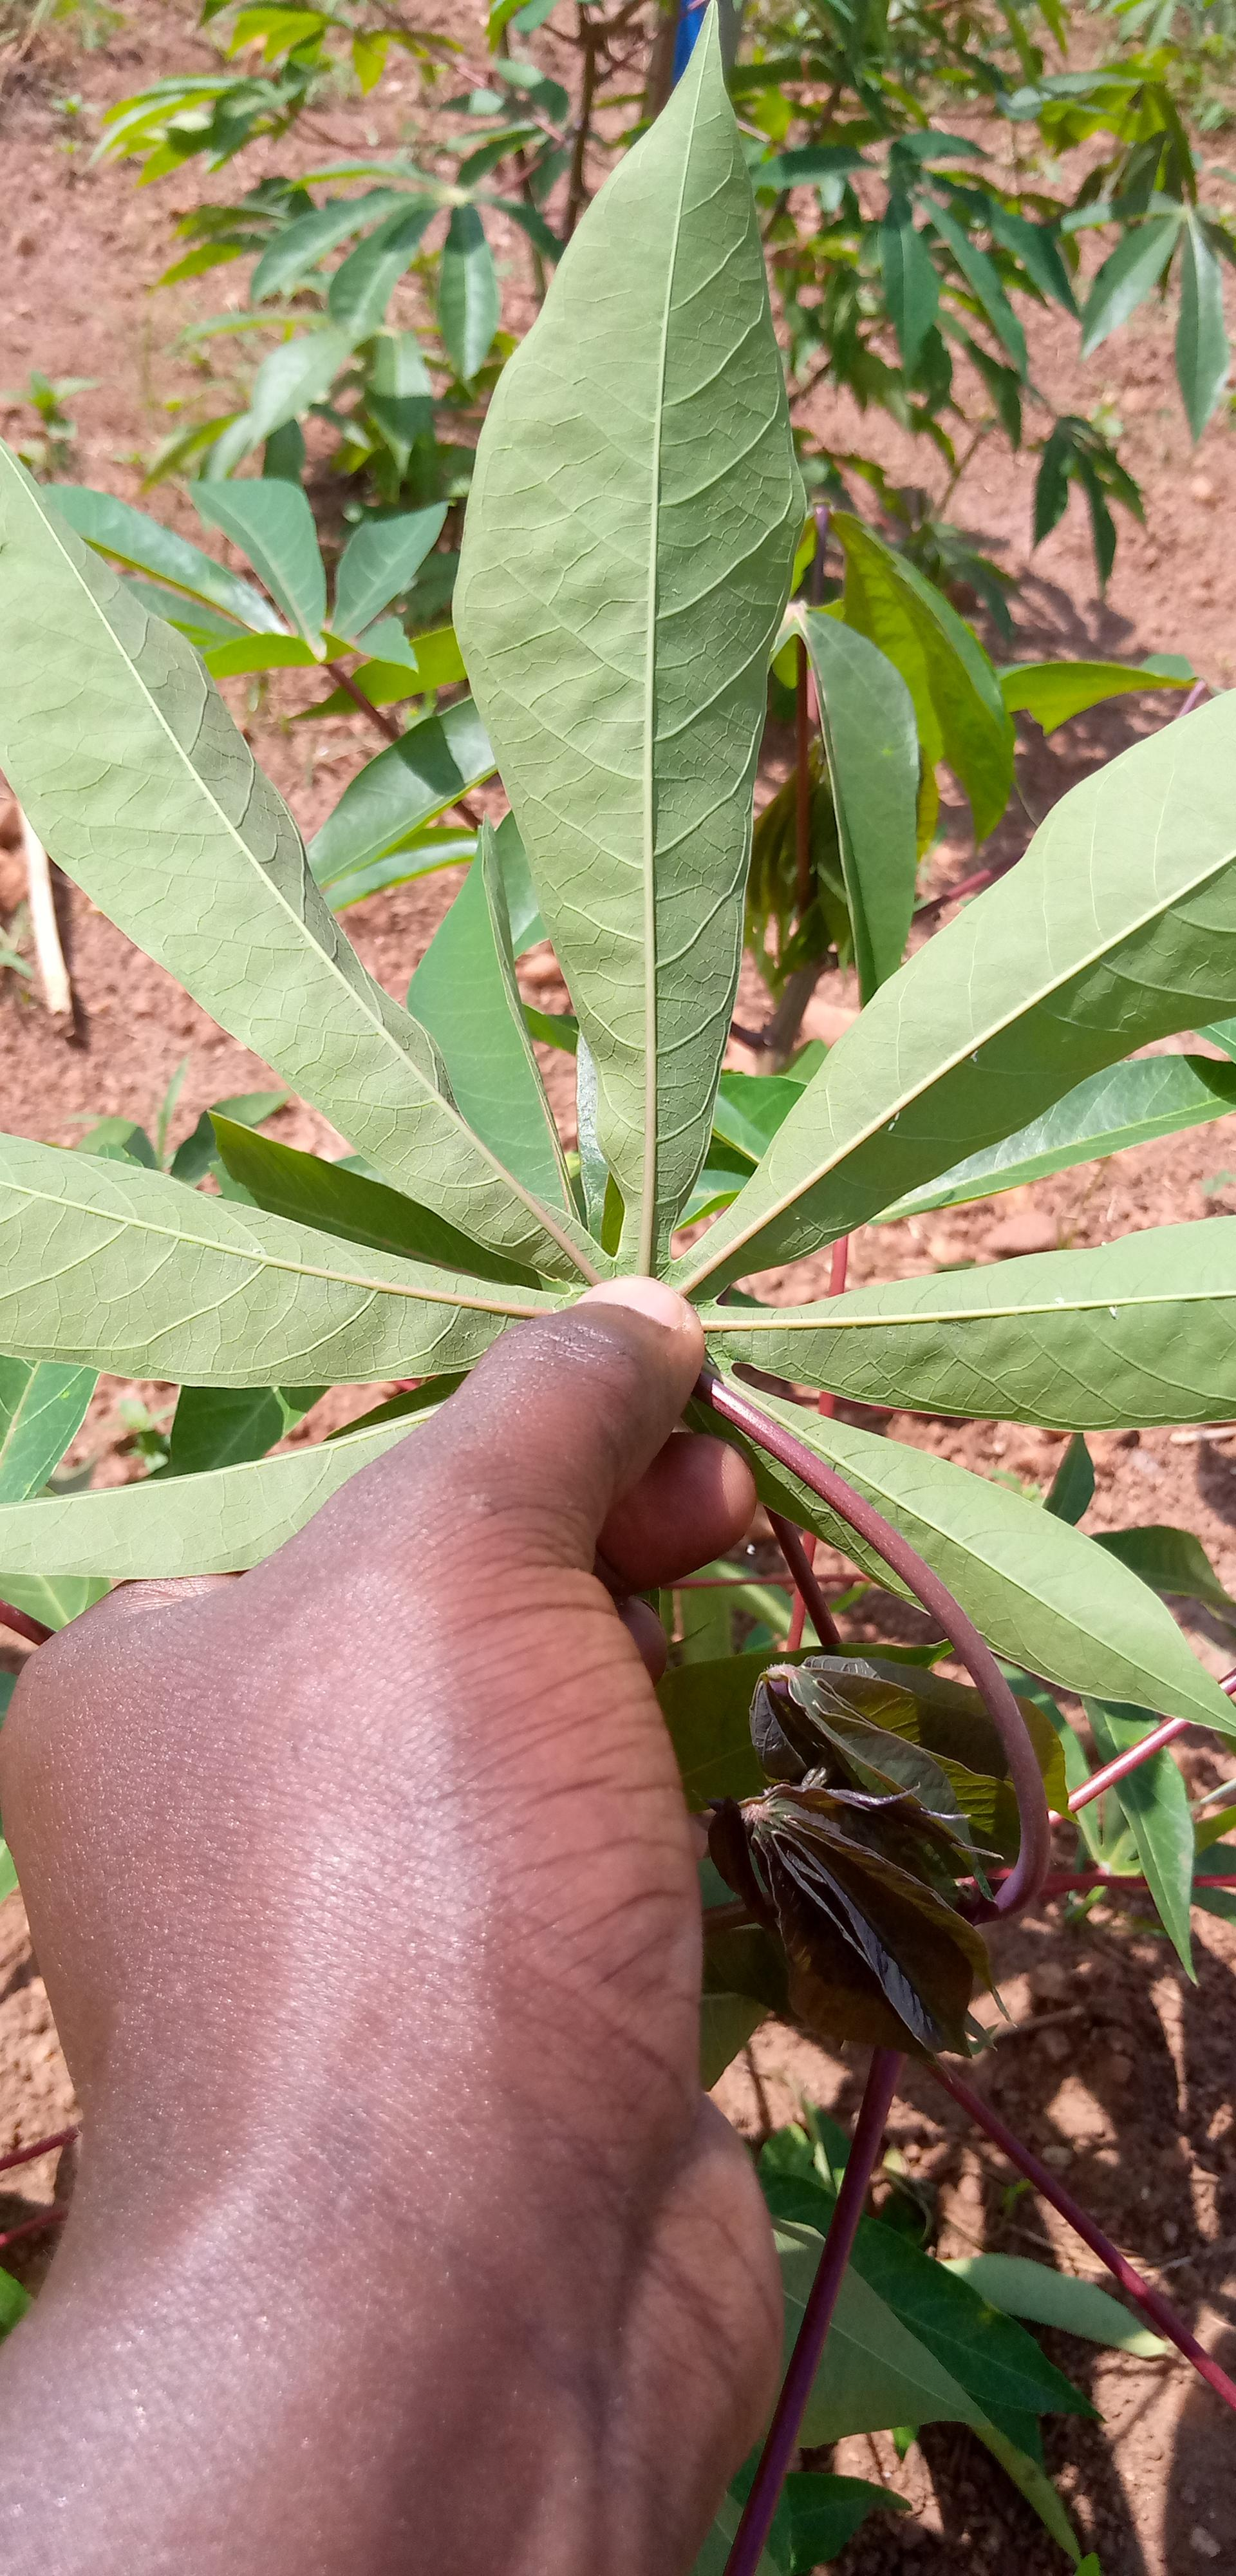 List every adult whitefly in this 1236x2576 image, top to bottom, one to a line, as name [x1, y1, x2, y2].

whitefly [969, 1050, 980, 1063]
whitefly [894, 1112, 901, 1121]
whitefly [887, 1122, 896, 1132]
whitefly [251, 1247, 261, 1255]
whitefly [1054, 1295, 1065, 1305]
whitefly [1107, 1305, 1117, 1319]